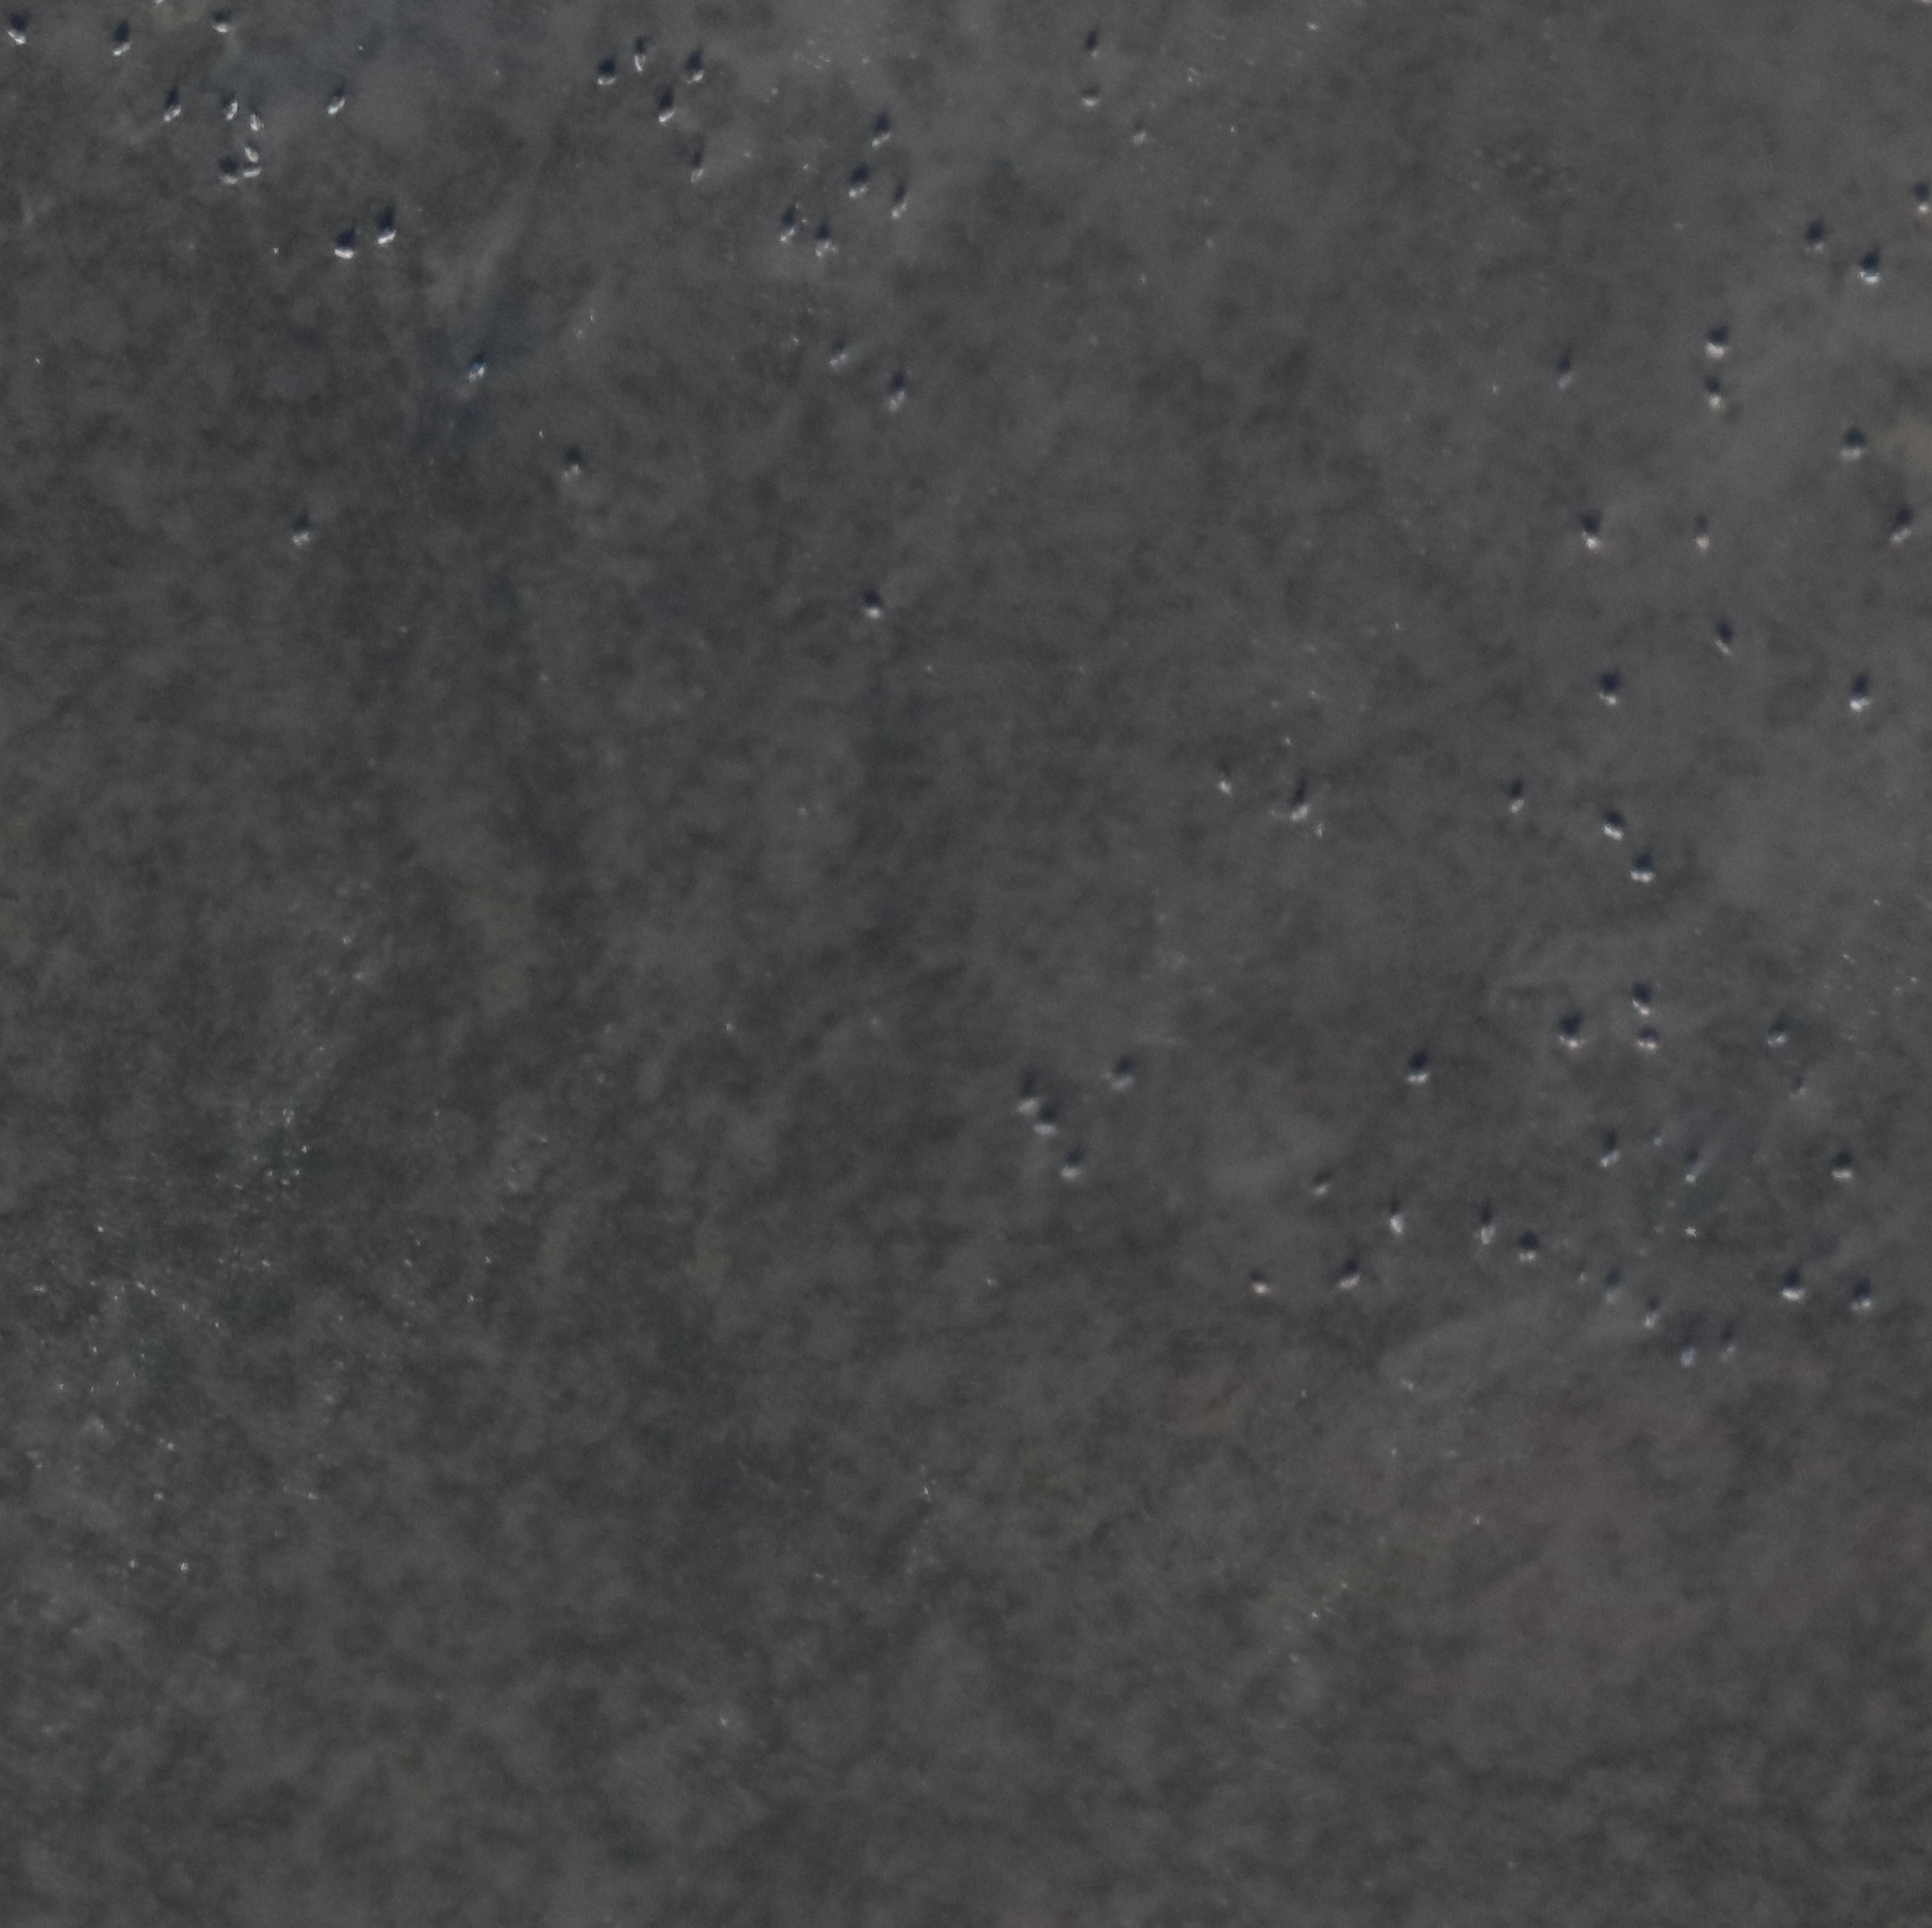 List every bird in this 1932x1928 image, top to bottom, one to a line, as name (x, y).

brant (25, 28)
brant (227, 30)
brant (129, 52)
brant (1093, 60)
brant (639, 66)
brant (702, 79)
brant (604, 82)
brant (1089, 89)
brant (337, 105)
brant (666, 108)
brant (240, 110)
brant (170, 117)
brant (259, 123)
brant (1144, 132)
brant (884, 144)
brant (259, 153)
brant (702, 175)
brant (231, 180)
brant (261, 181)
brant (845, 193)
brant (1927, 196)
brant (894, 212)
brant (797, 233)
brant (391, 243)
brant (1814, 246)
brant (348, 248)
brant (823, 248)
brant (1876, 267)
brant (1714, 347)
brant (485, 362)
brant (828, 362)
brant (1558, 371)
brant (890, 398)
brant (1714, 405)
brant (1855, 435)
brant (577, 464)
brant (1903, 528)
brant (305, 538)
brant (1589, 538)
brant (1698, 546)
brant (876, 604)
brant (1717, 651)
brant (1602, 706)
brant (1859, 709)
brant (1227, 786)
brant (1517, 804)
brant (1307, 808)
brant (1620, 826)
brant (1646, 875)
brant (1632, 999)
brant (1646, 1036)
brant (1566, 1038)
brant (1776, 1043)
brant (1418, 1070)
brant (1133, 1078)
brant (1036, 1105)
brant (1050, 1138)
brant (1612, 1155)
brant (1847, 1163)
brant (1689, 1168)
brant (1075, 1182)
brant (1327, 1187)
brant (1480, 1228)
brant (1393, 1230)
brant (1527, 1246)
brant (1262, 1280)
brant (1609, 1284)
brant (1357, 1288)
brant (1793, 1293)
brant (1860, 1310)
brant (1650, 1311)
brant (1731, 1346)
brant (1680, 1354)